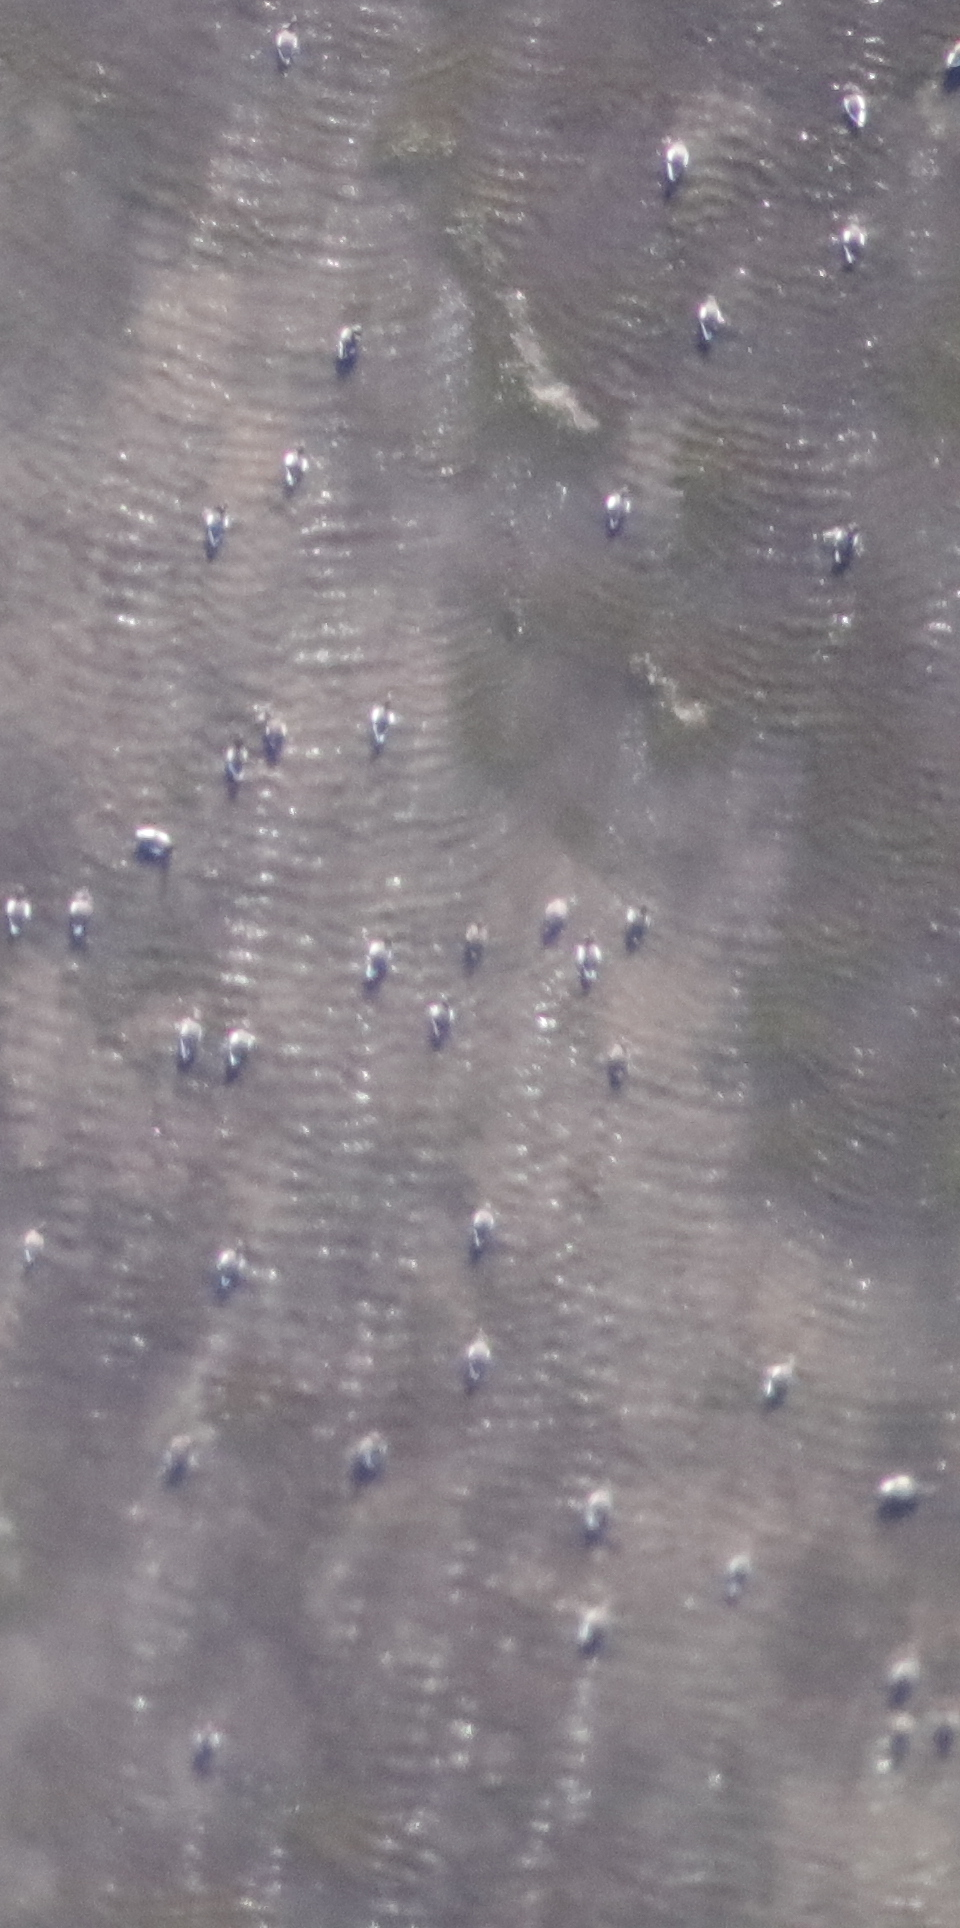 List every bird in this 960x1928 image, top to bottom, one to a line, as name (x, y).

brant (284, 42)
brant (859, 102)
brant (674, 170)
brant (859, 251)
brant (710, 324)
brant (345, 354)
brant (297, 467)
brant (616, 511)
brant (215, 537)
brant (837, 547)
brant (377, 728)
brant (282, 735)
brant (237, 761)
brant (156, 841)
brant (549, 910)
brant (18, 912)
brant (87, 915)
brant (645, 918)
brant (481, 930)
brant (381, 962)
brant (597, 964)
brant (434, 1027)
brant (194, 1035)
brant (237, 1051)
brant (621, 1066)
brant (486, 1223)
brant (29, 1243)
brant (225, 1269)
brant (470, 1359)
brant (777, 1386)
brant (381, 1457)
brant (176, 1463)
brant (907, 1498)
brant (587, 1514)
brant (732, 1568)
brant (597, 1630)
brant (906, 1674)
brant (939, 1717)
brant (895, 1743)
brant (215, 1754)